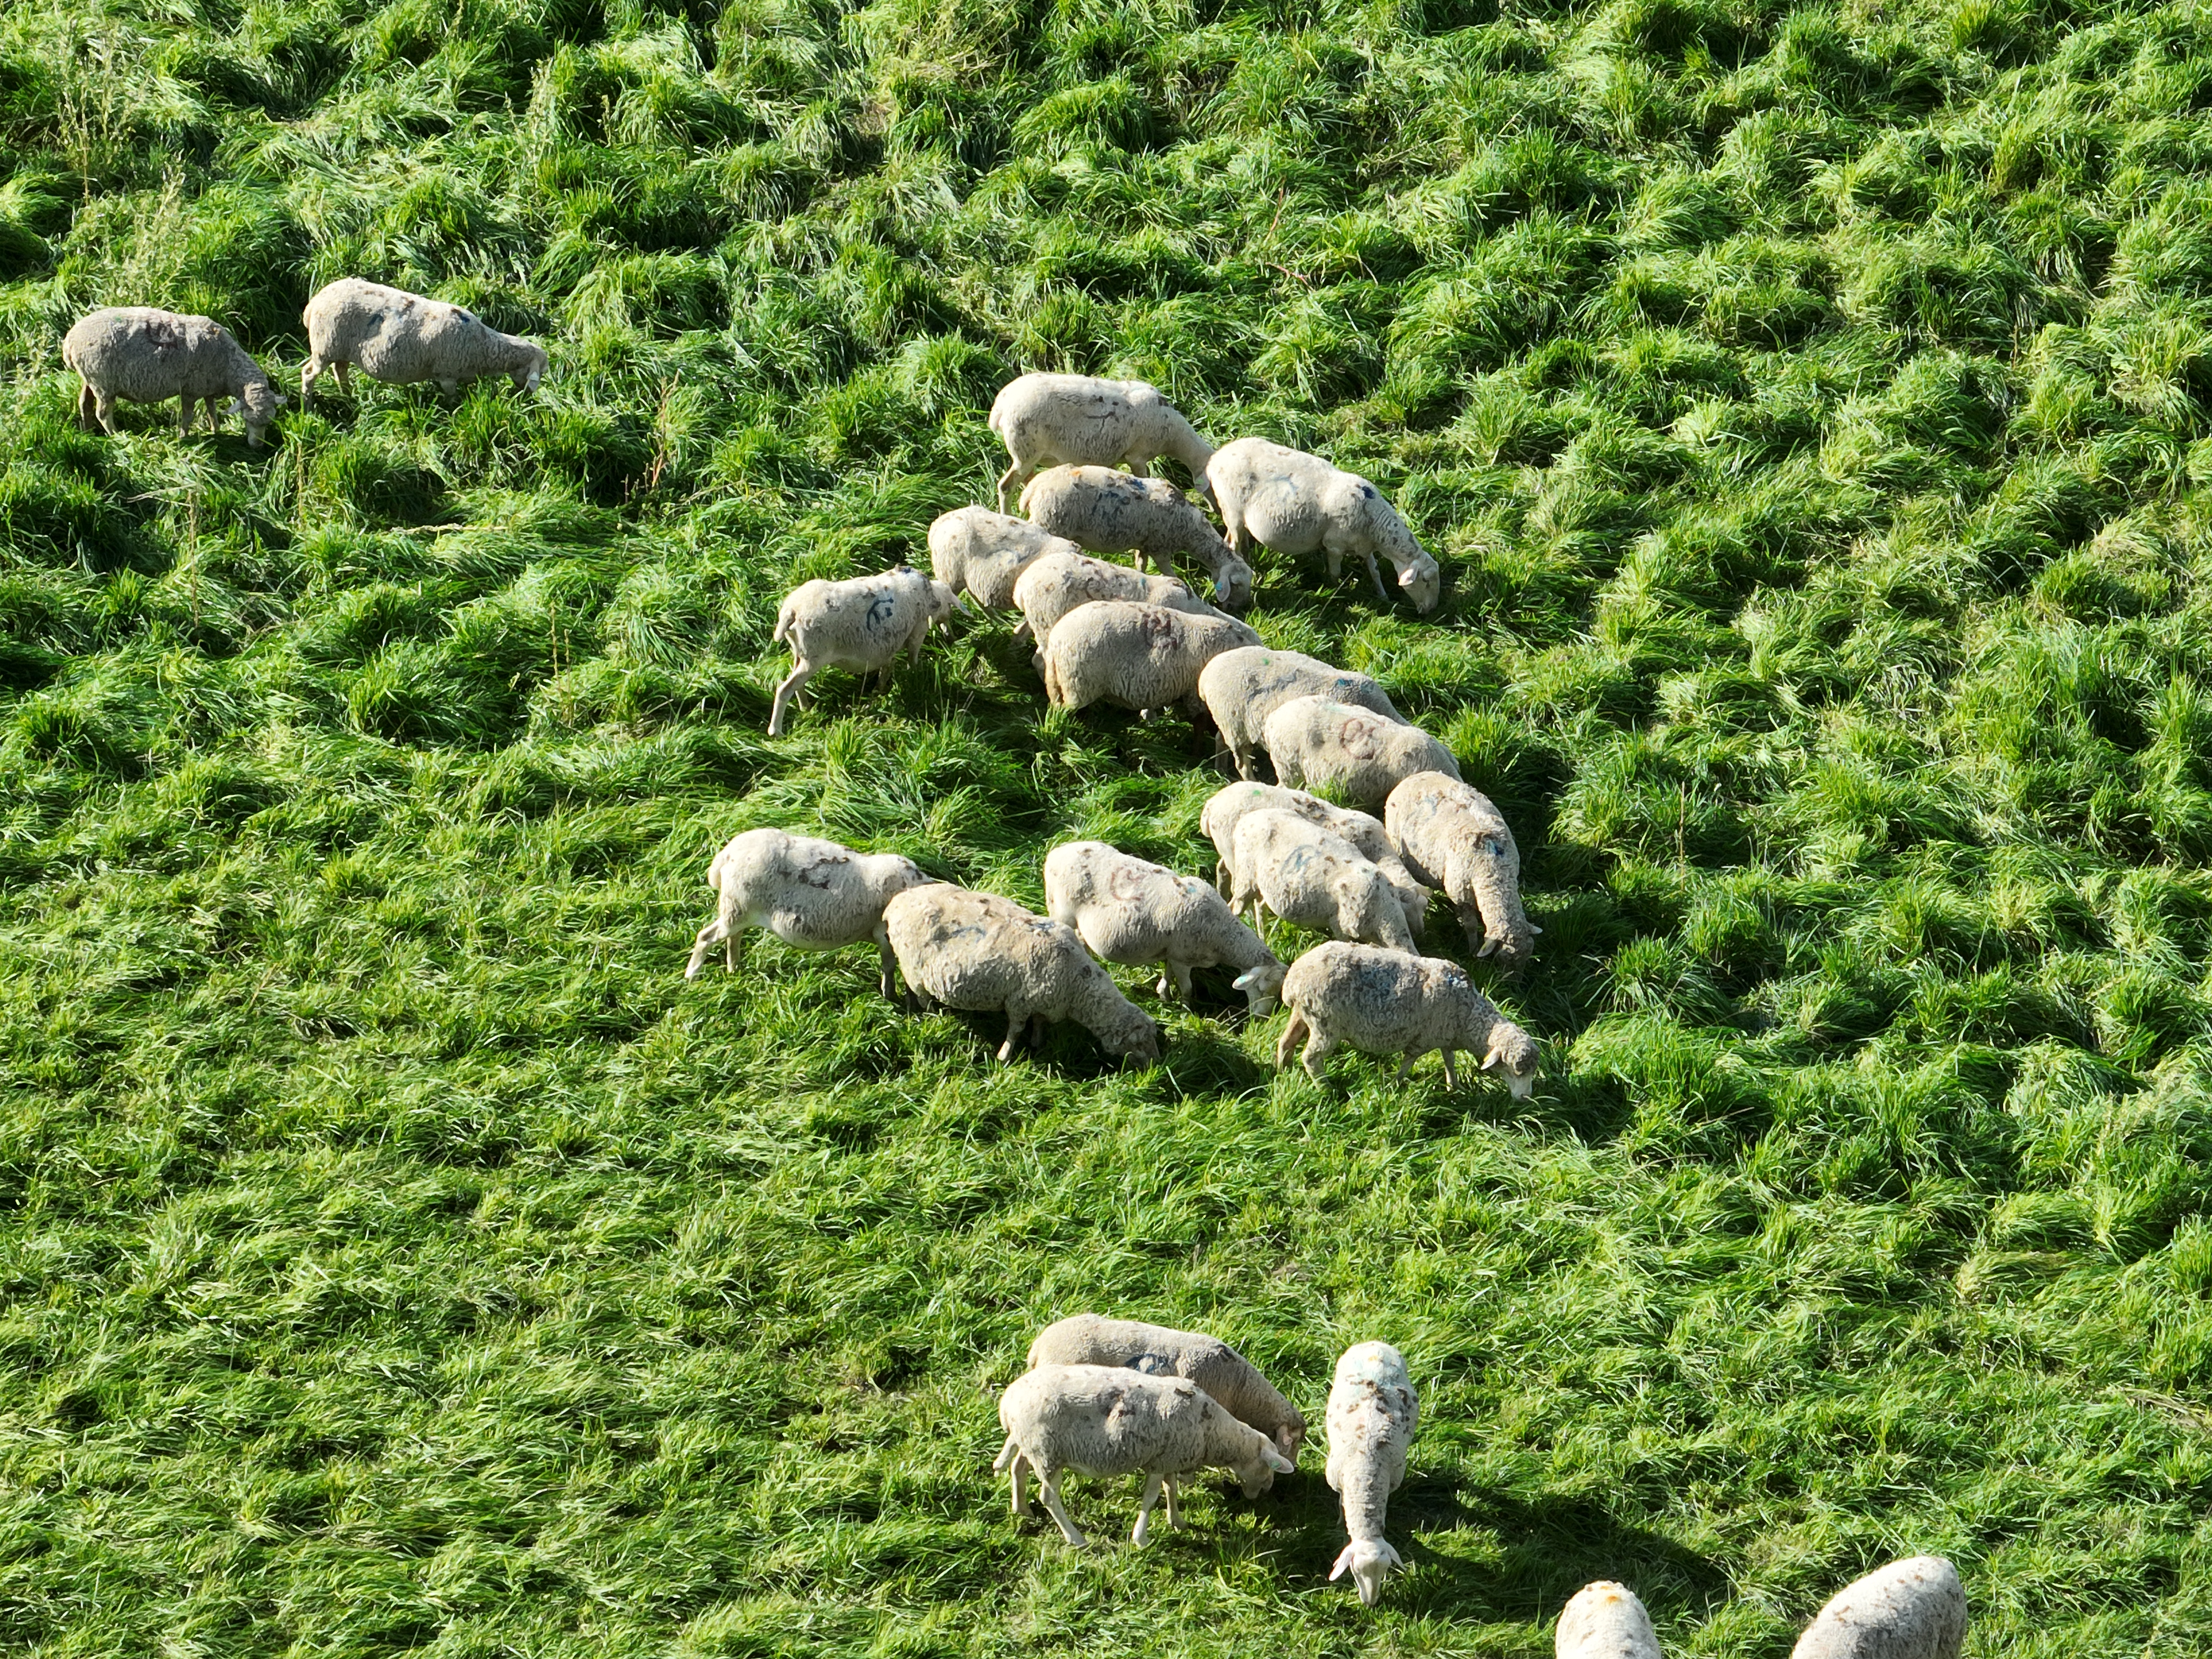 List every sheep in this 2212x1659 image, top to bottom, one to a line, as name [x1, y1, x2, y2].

sheep [304, 278, 555, 395]
sheep [60, 306, 273, 439]
sheep [992, 371, 1226, 494]
sheep [1203, 437, 1443, 607]
sheep [1017, 464, 1262, 603]
sheep [928, 505, 1088, 645]
sheep [1011, 551, 1262, 689]
sheep [772, 570, 954, 735]
sheep [1044, 601, 1253, 723]
sheep [1199, 645, 1414, 780]
sheep [1259, 695, 1467, 801]
sheep [1384, 769, 1542, 956]
sheep [1200, 779, 1428, 941]
sheep [1214, 807, 1438, 948]
sheep [684, 827, 930, 1003]
sheep [1040, 838, 1289, 995]
sheep [882, 882, 1203, 1093]
sheep [1276, 939, 1547, 1103]
sheep [1025, 1314, 1235, 1371]
sheep [1322, 1338, 1423, 1599]
sheep [991, 1364, 1301, 1554]
sheep [1761, 1554, 1967, 1659]
sheep [1546, 1579, 1680, 1659]